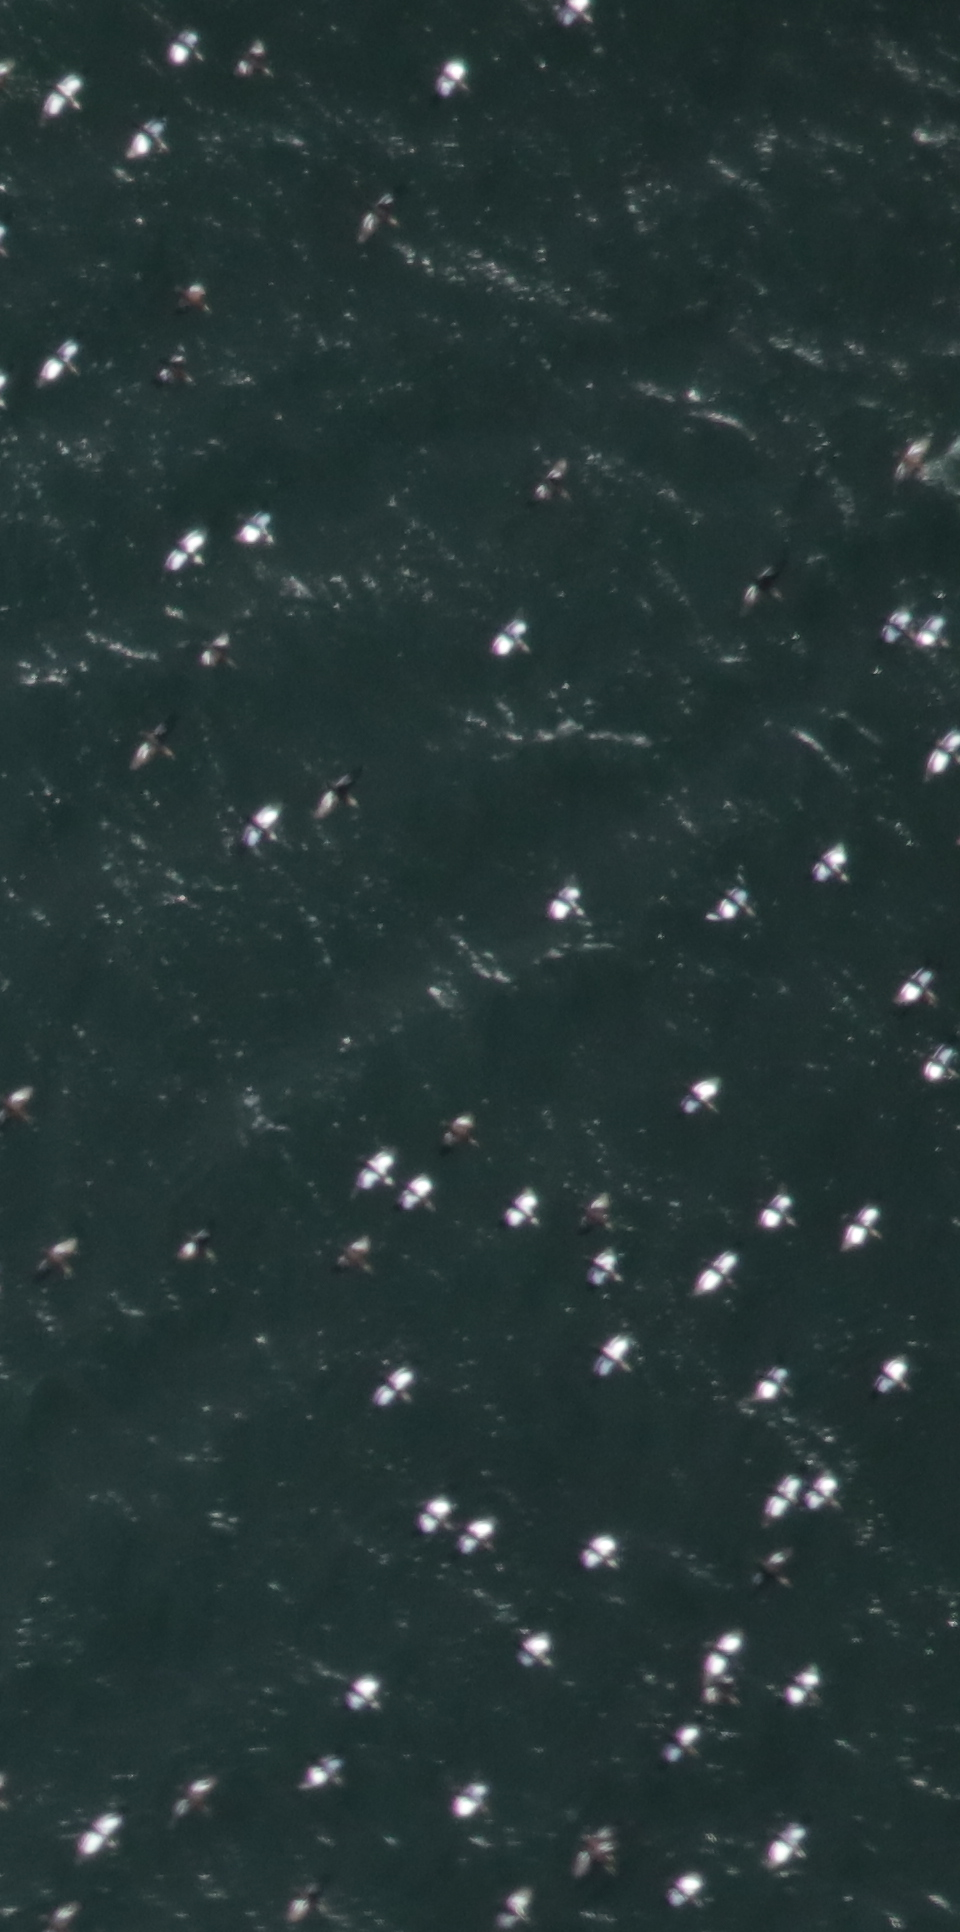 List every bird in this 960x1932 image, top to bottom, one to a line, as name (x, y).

other bird (580, 3)
other bird (186, 42)
other bird (260, 61)
other bird (451, 81)
other bird (69, 94)
other bird (155, 137)
other bird (381, 213)
other bird (195, 296)
other bird (63, 356)
other bird (171, 367)
other bird (912, 462)
other bird (551, 485)
other bird (263, 527)
other bird (186, 546)
other bird (766, 580)
other bird (899, 627)
other bird (511, 635)
other bird (934, 635)
other bird (220, 651)
other bird (159, 748)
other bird (944, 752)
other bird (340, 794)
other bird (259, 826)
other bird (831, 868)
other bird (570, 904)
other bird (737, 905)
other bird (915, 988)
other bird (936, 1067)
other bird (12, 1098)
other bird (697, 1101)
other bird (459, 1130)
other bird (373, 1172)
other bird (418, 1196)
other bird (776, 1207)
other bird (525, 1214)
other bird (595, 1216)
other bird (866, 1224)
other bird (200, 1243)
other bird (354, 1254)
other bird (52, 1259)
other bird (601, 1267)
other bird (721, 1274)
other bird (611, 1356)
other bird (892, 1376)
other bird (768, 1387)
other bird (391, 1389)
other bird (782, 1495)
other bird (823, 1495)
other bird (435, 1515)
other bird (473, 1536)
other bird (600, 1549)
other bird (772, 1570)
other bird (727, 1649)
other bird (531, 1653)
other bird (806, 1684)
other bird (725, 1690)
other bird (362, 1694)
other bird (682, 1739)
other bird (321, 1769)
other bird (193, 1795)
other bird (472, 1799)
other bird (95, 1830)
other bird (791, 1851)
other bird (599, 1852)
other bird (683, 1888)
other bird (306, 1897)
other bird (512, 1911)
other bird (58, 1928)